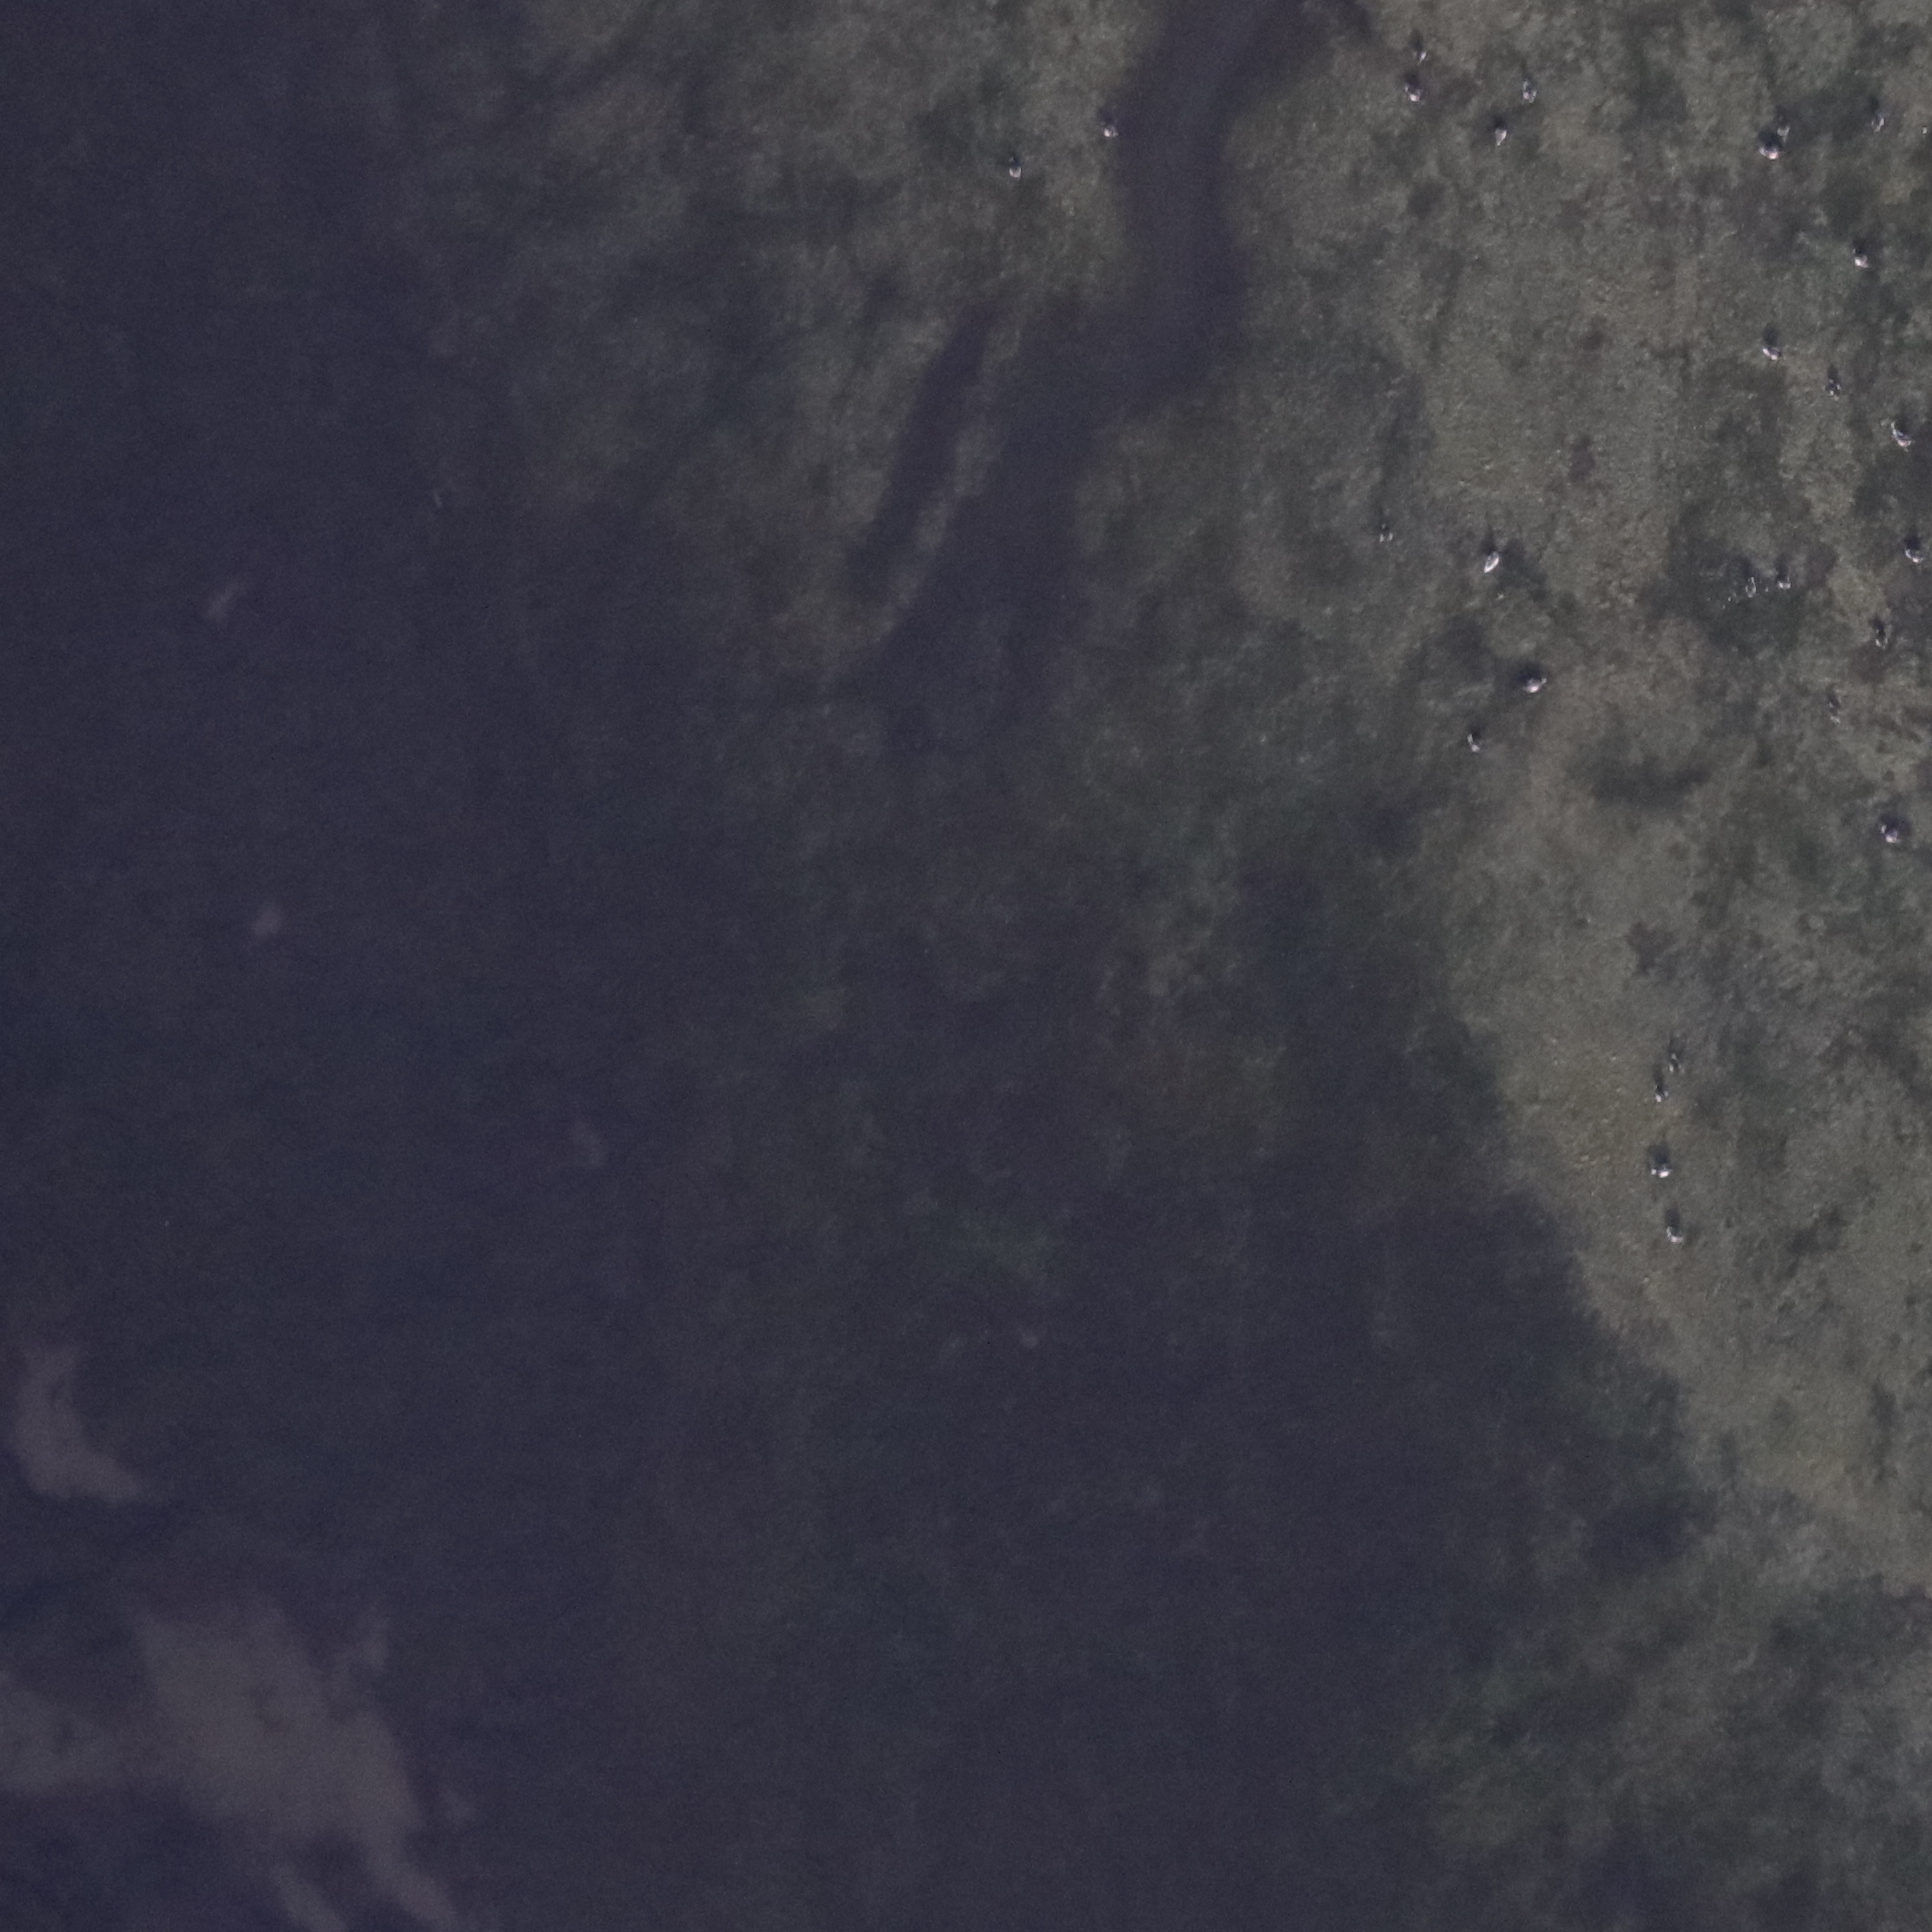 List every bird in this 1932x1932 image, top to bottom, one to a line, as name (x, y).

brant (1425, 53)
brant (1537, 82)
brant (1413, 98)
brant (1877, 126)
brant (1112, 128)
brant (1790, 129)
brant (1492, 140)
brant (1761, 159)
brant (1010, 168)
brant (1865, 255)
brant (1773, 360)
brant (1838, 385)
brant (1908, 433)
brant (1497, 559)
brant (1911, 559)
brant (1791, 582)
brant (1749, 588)
brant (1880, 640)
brant (1545, 681)
brant (1838, 711)
brant (1473, 735)
brant (1894, 830)
brant (1672, 1065)
brant (1664, 1096)
brant (1667, 1165)
brant (1668, 1229)